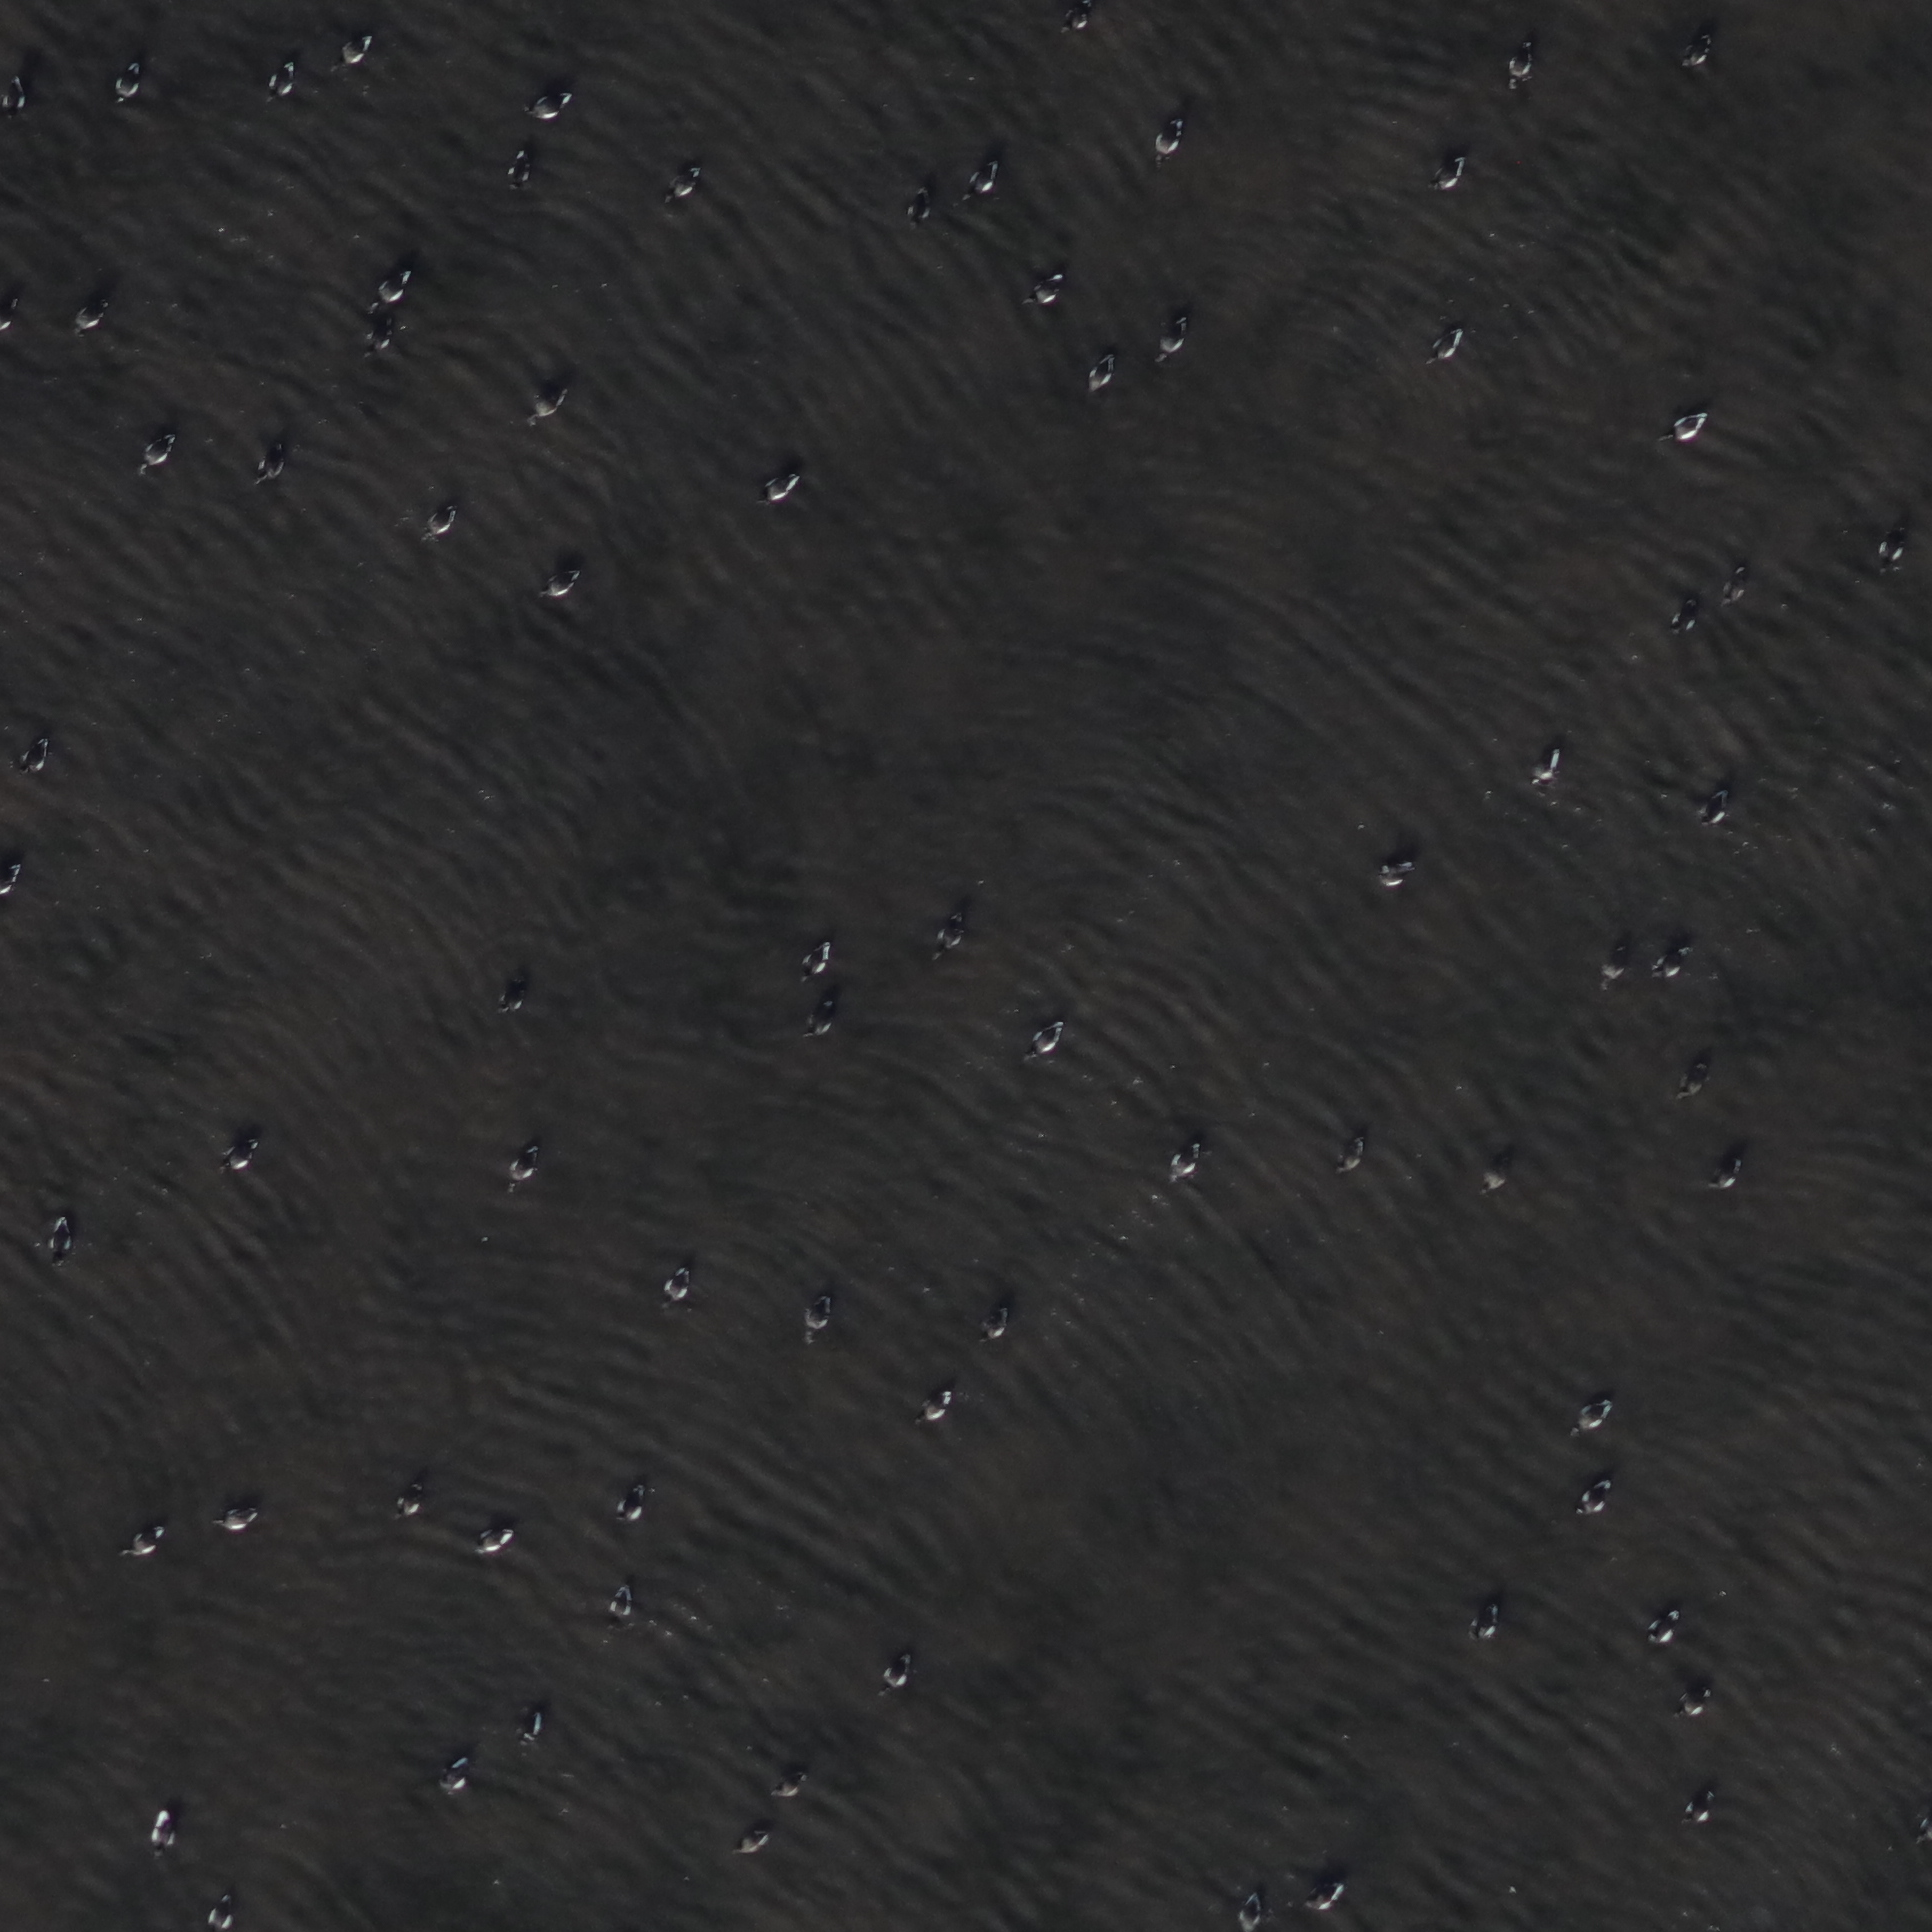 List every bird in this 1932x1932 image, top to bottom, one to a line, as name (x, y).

brant (353, 49)
brant (1694, 52)
brant (1518, 64)
brant (282, 80)
brant (129, 83)
brant (12, 96)
brant (548, 104)
brant (1167, 139)
brant (521, 168)
brant (1445, 171)
brant (982, 175)
brant (684, 185)
brant (914, 206)
brant (392, 287)
brant (1043, 289)
brant (87, 317)
brant (1170, 338)
brant (371, 339)
brant (1445, 343)
brant (1102, 373)
brant (544, 403)
brant (1687, 428)
brant (156, 453)
brant (277, 467)
brant (781, 486)
brant (441, 521)
brant (1888, 552)
brant (561, 583)
brant (1738, 594)
brant (1681, 615)
brant (31, 756)
brant (1542, 765)
brant (1711, 805)
brant (1393, 874)
brant (0, 882)
brant (952, 935)
brant (817, 963)
brant (1671, 963)
brant (1616, 976)
brant (505, 997)
brant (827, 1017)
brant (1046, 1039)
brant (1685, 1075)
brant (1348, 1150)
brant (236, 1155)
brant (1182, 1163)
brant (521, 1165)
brant (1496, 1174)
brant (1726, 1175)
brant (59, 1240)
brant (675, 1286)
brant (818, 1313)
brant (993, 1325)
brant (934, 1405)
brant (1591, 1415)
brant (1595, 1495)
brant (412, 1503)
brant (629, 1506)
brant (237, 1518)
brant (492, 1539)
brant (144, 1541)
brant (618, 1601)
brant (1490, 1621)
brant (1661, 1628)
brant (890, 1678)
brant (1692, 1703)
brant (531, 1728)
brant (455, 1775)
brant (788, 1790)
brant (1702, 1808)
brant (163, 1834)
brant (759, 1847)
brant (1322, 1896)
brant (1250, 1914)
brant (221, 1916)